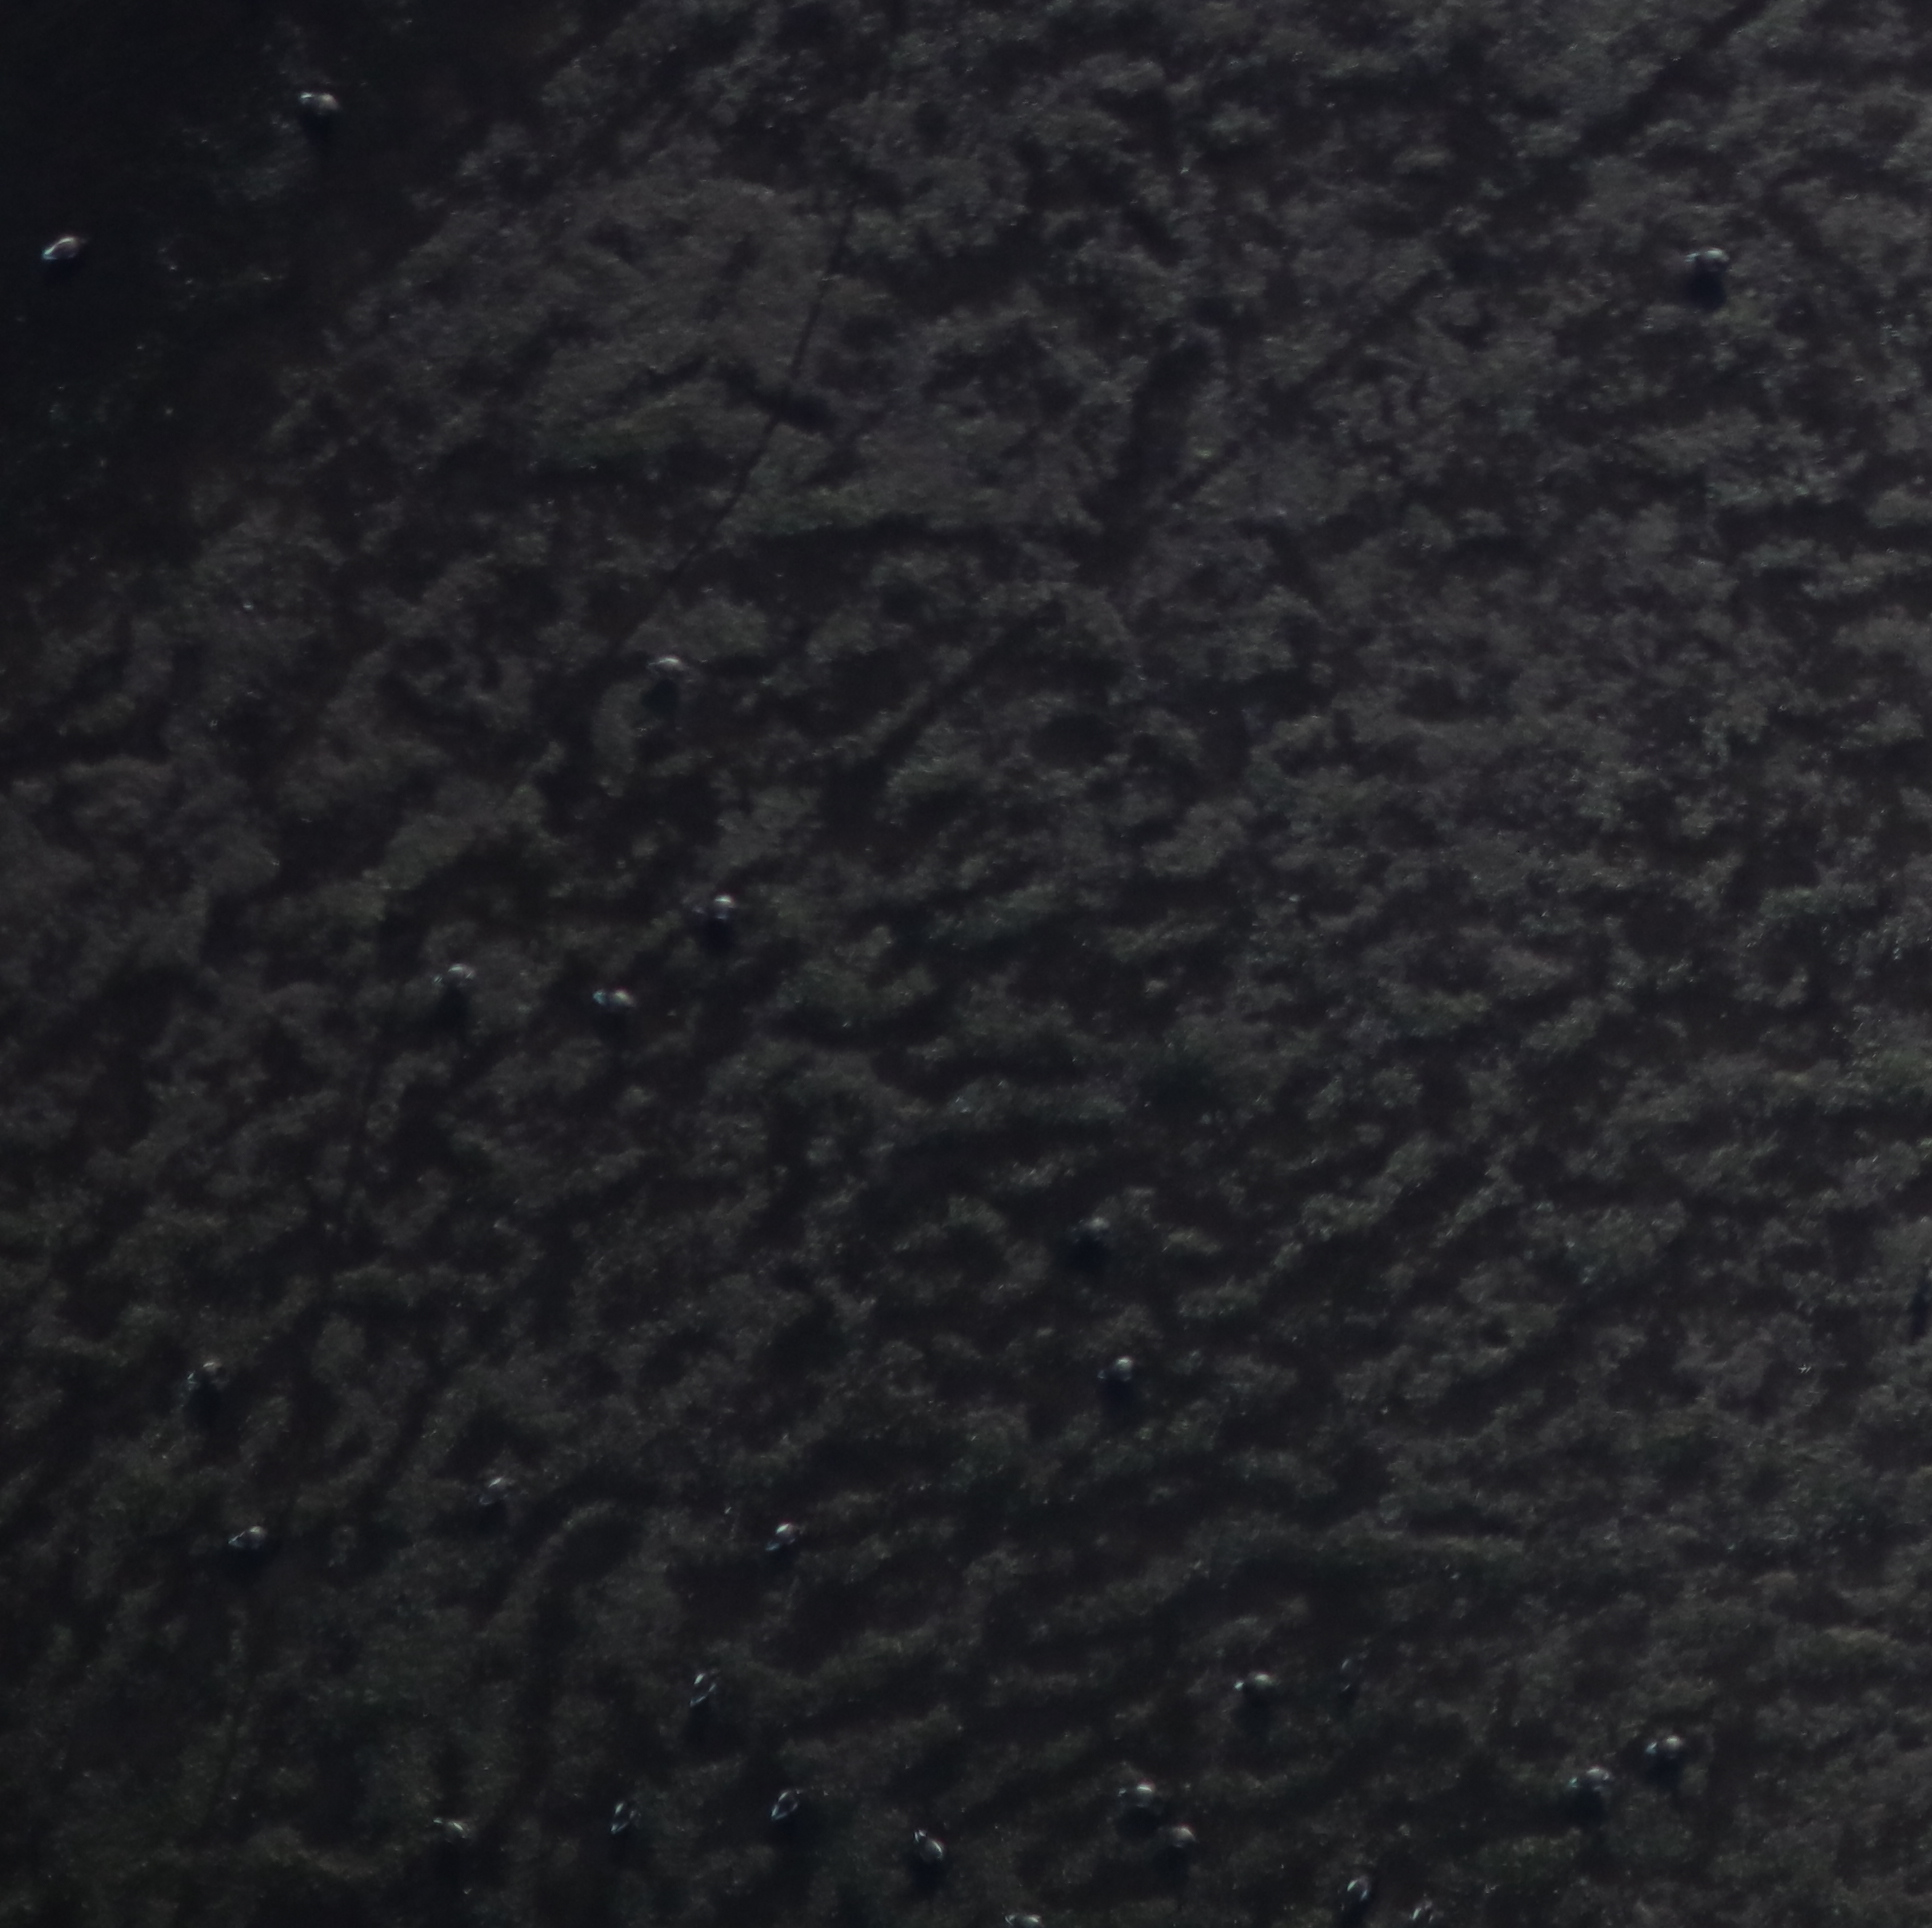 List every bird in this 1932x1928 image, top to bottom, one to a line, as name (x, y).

brant (319, 107)
brant (63, 247)
brant (1712, 260)
brant (669, 667)
brant (721, 906)
brant (460, 973)
brant (620, 1000)
brant (207, 1373)
brant (1123, 1374)
brant (494, 1486)
brant (787, 1534)
brant (249, 1539)
brant (1353, 1669)
brant (1269, 1677)
brant (703, 1686)
brant (1669, 1750)
brant (1594, 1782)
brant (1146, 1795)
brant (790, 1802)
brant (620, 1815)
brant (457, 1830)
brant (1180, 1834)
brant (930, 1847)
brant (1352, 1893)
brant (1424, 1915)
brant (1025, 1921)